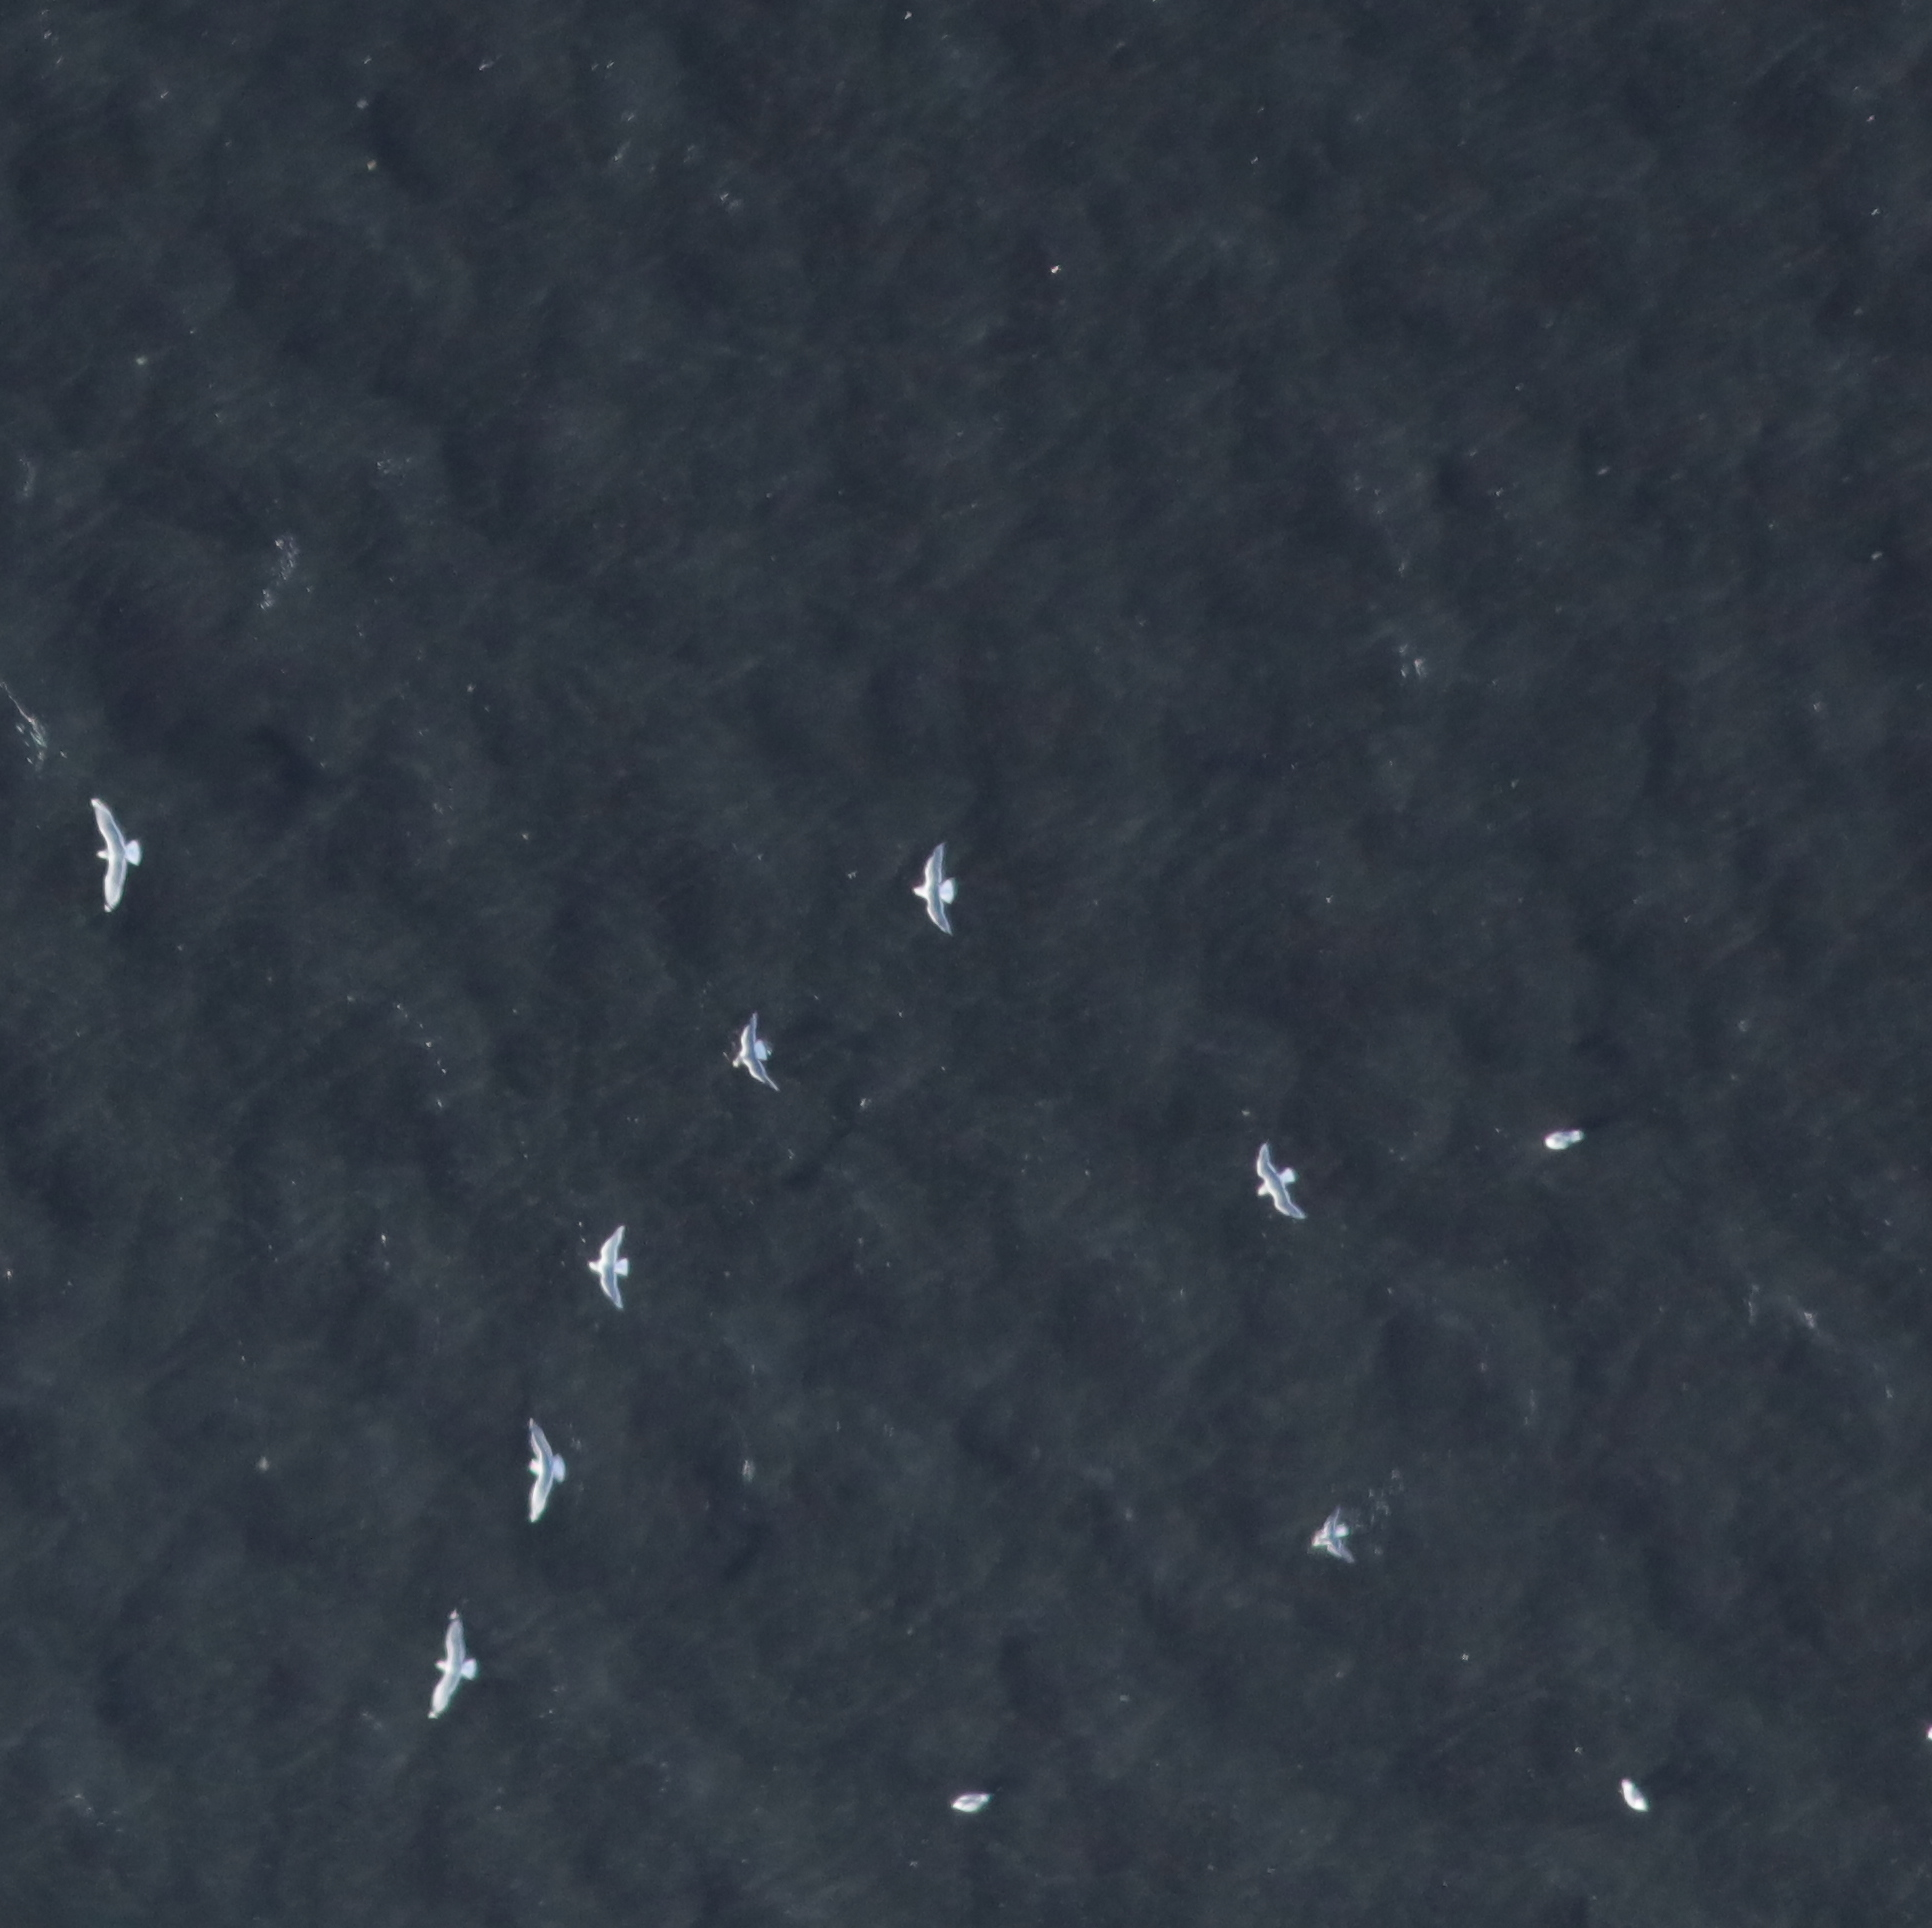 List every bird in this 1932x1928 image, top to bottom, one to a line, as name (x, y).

gull (114, 850)
gull (934, 889)
gull (751, 1054)
gull (1564, 1134)
gull (1276, 1180)
gull (610, 1265)
gull (542, 1466)
gull (1334, 1532)
gull (450, 1666)
gull (969, 1797)
gull (1636, 1799)